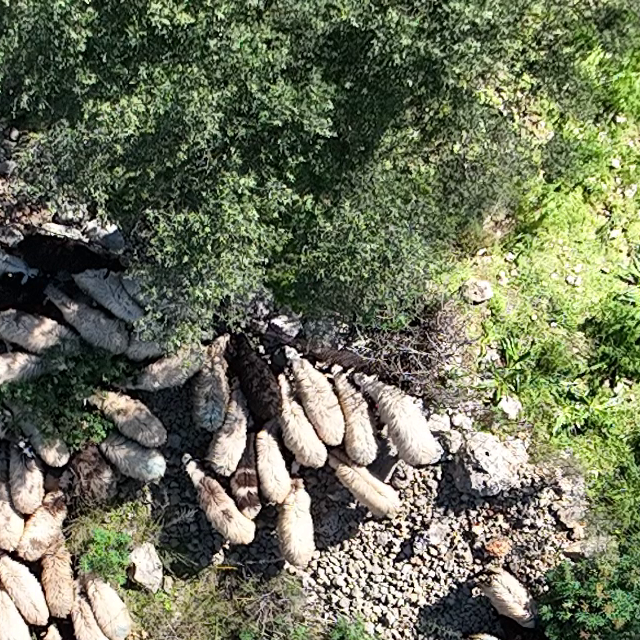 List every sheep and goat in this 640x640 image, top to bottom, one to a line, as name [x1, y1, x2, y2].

sheep [0, 246, 40, 279]
sheep [121, 268, 201, 321]
sheep [73, 272, 146, 326]
sheep [43, 285, 130, 354]
sheep [0, 308, 79, 354]
sheep [231, 332, 283, 419]
sheep [191, 334, 231, 430]
sheep [124, 339, 174, 358]
sheep [131, 340, 207, 388]
sheep [284, 345, 345, 447]
sheep [0, 353, 67, 388]
sheep [331, 362, 378, 465]
sheep [351, 373, 438, 463]
sheep [277, 375, 328, 468]
sheep [207, 378, 251, 476]
sheep [83, 391, 167, 445]
sheep [3, 399, 69, 468]
sheep [256, 420, 294, 502]
sheep [97, 428, 167, 484]
sheep [232, 433, 261, 521]
sheep [7, 442, 45, 514]
sheep [0, 443, 24, 550]
sheep [70, 445, 115, 488]
sheep [325, 447, 400, 515]
sheep [182, 453, 257, 544]
sheep [283, 478, 315, 566]
sheep [19, 493, 69, 558]
sheep [41, 535, 76, 619]
sheep [0, 541, 49, 626]
sheep [483, 566, 538, 630]
sheep [88, 579, 132, 639]
sheep [72, 582, 120, 639]
sheep [0, 590, 34, 639]
sheep [33, 623, 72, 639]
sheep [465, 632, 548, 639]
sheep [509, 632, 567, 639]